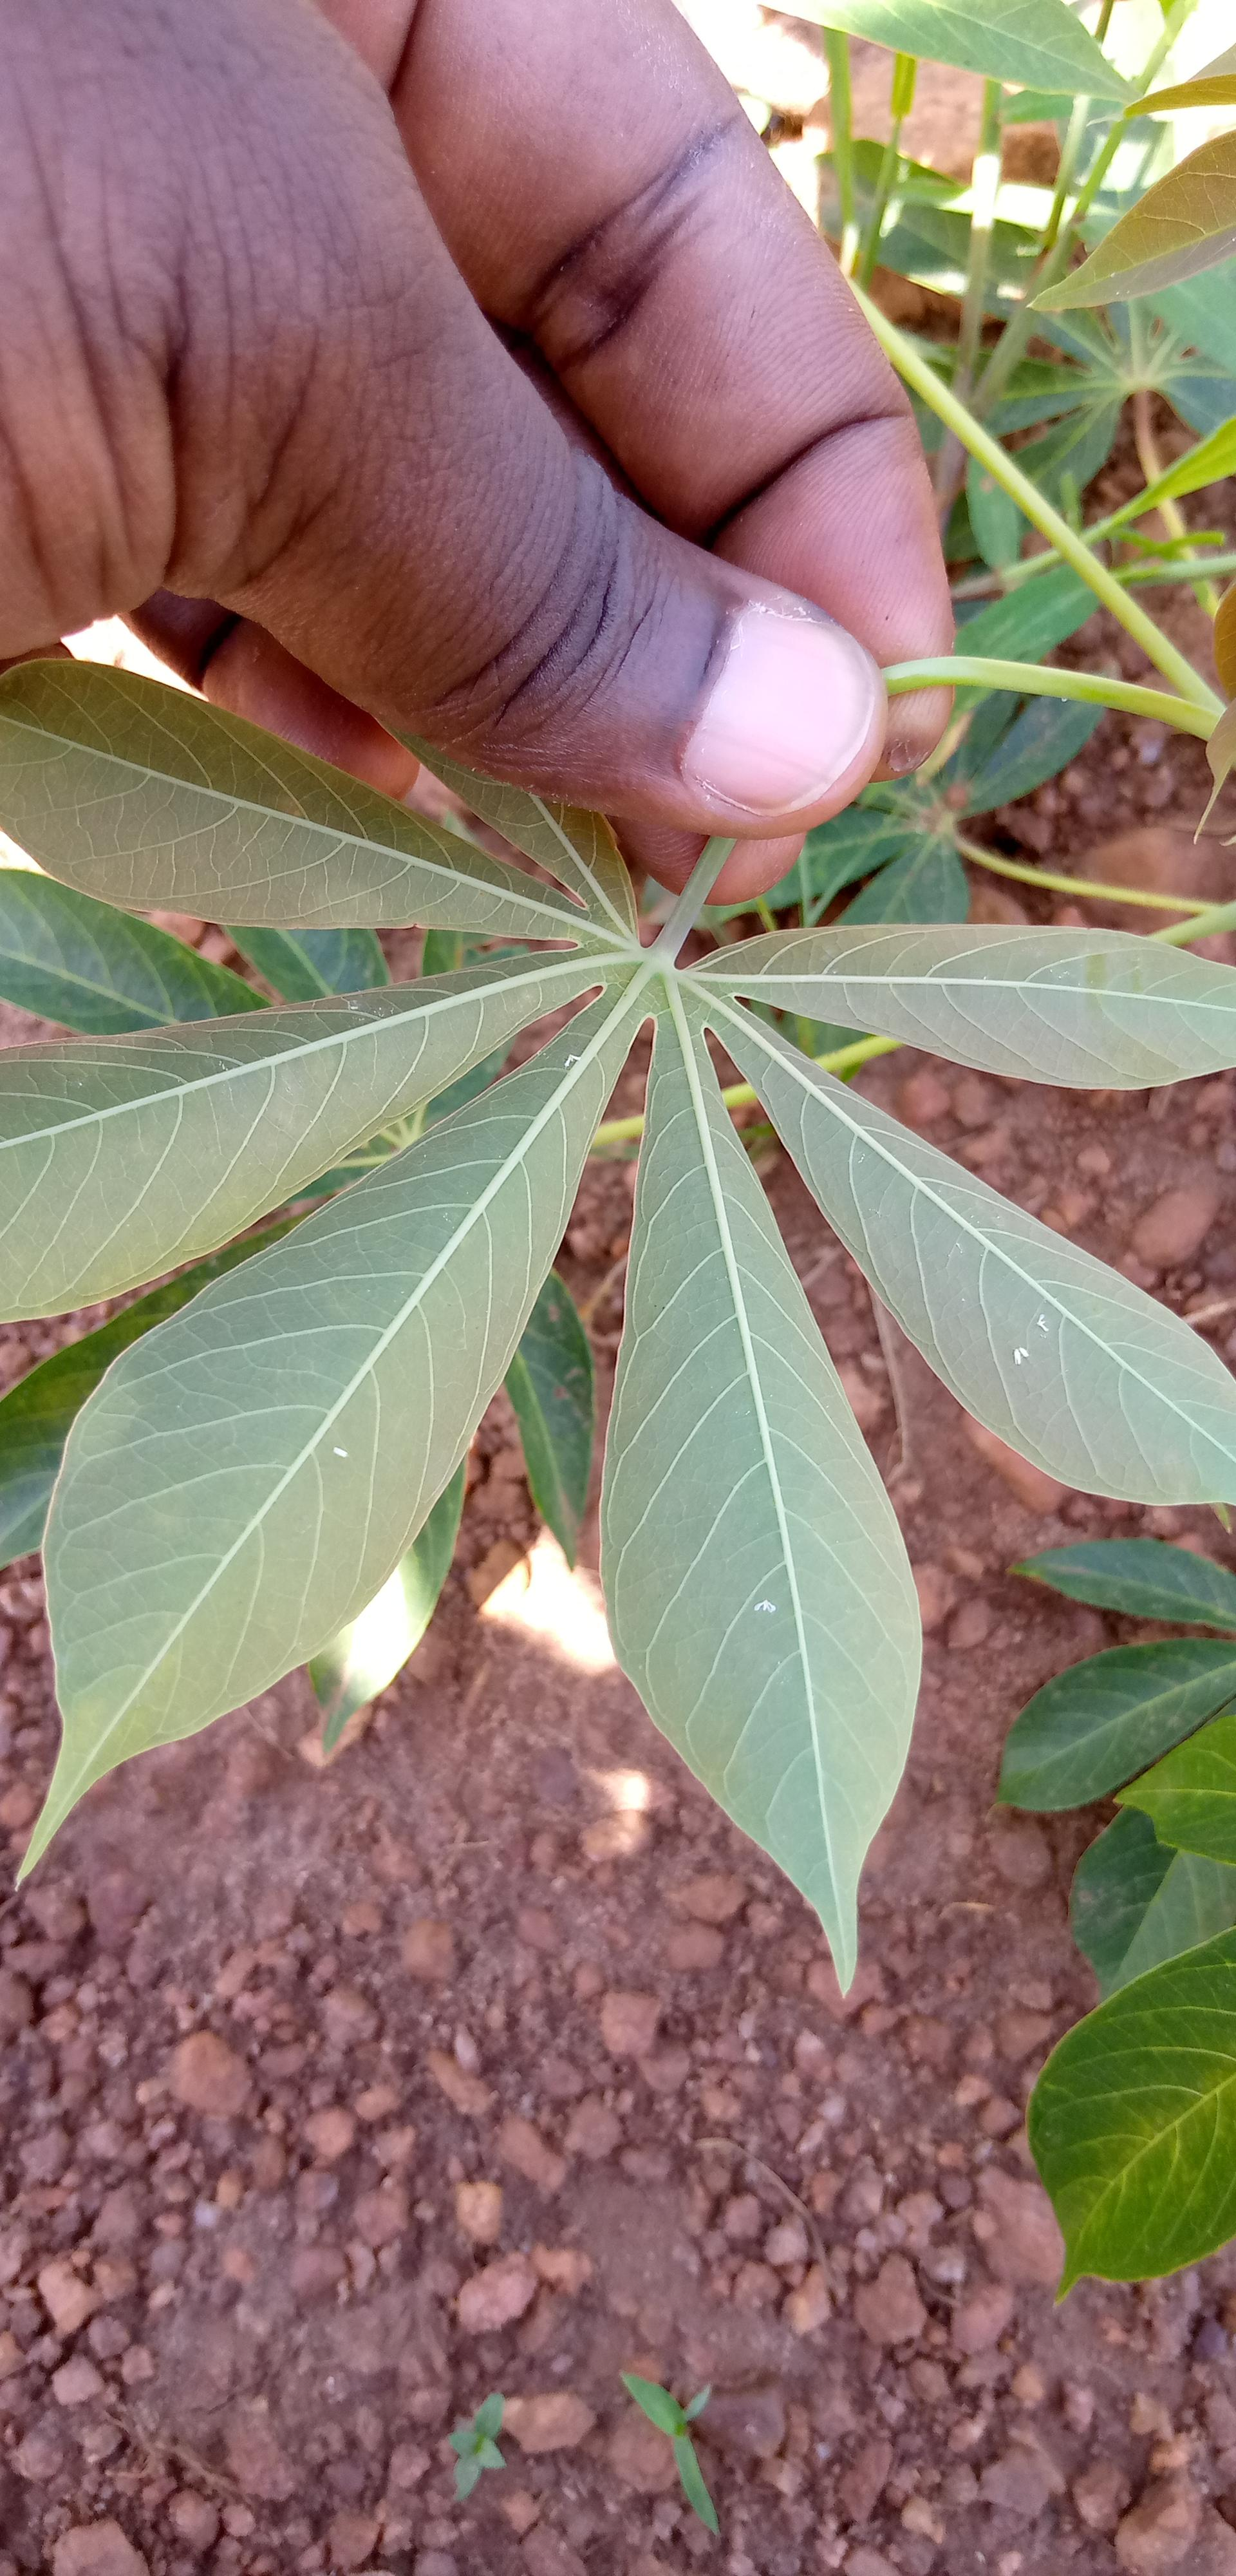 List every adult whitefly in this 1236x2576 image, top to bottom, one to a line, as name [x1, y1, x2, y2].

whitefly [563, 1046, 584, 1079]
whitefly [1025, 1297, 1059, 1340]
whitefly [998, 1335, 1035, 1377]
whitefly [1013, 1335, 1048, 1368]
whitefly [323, 1431, 357, 1467]
whitefly [751, 1586, 787, 1622]